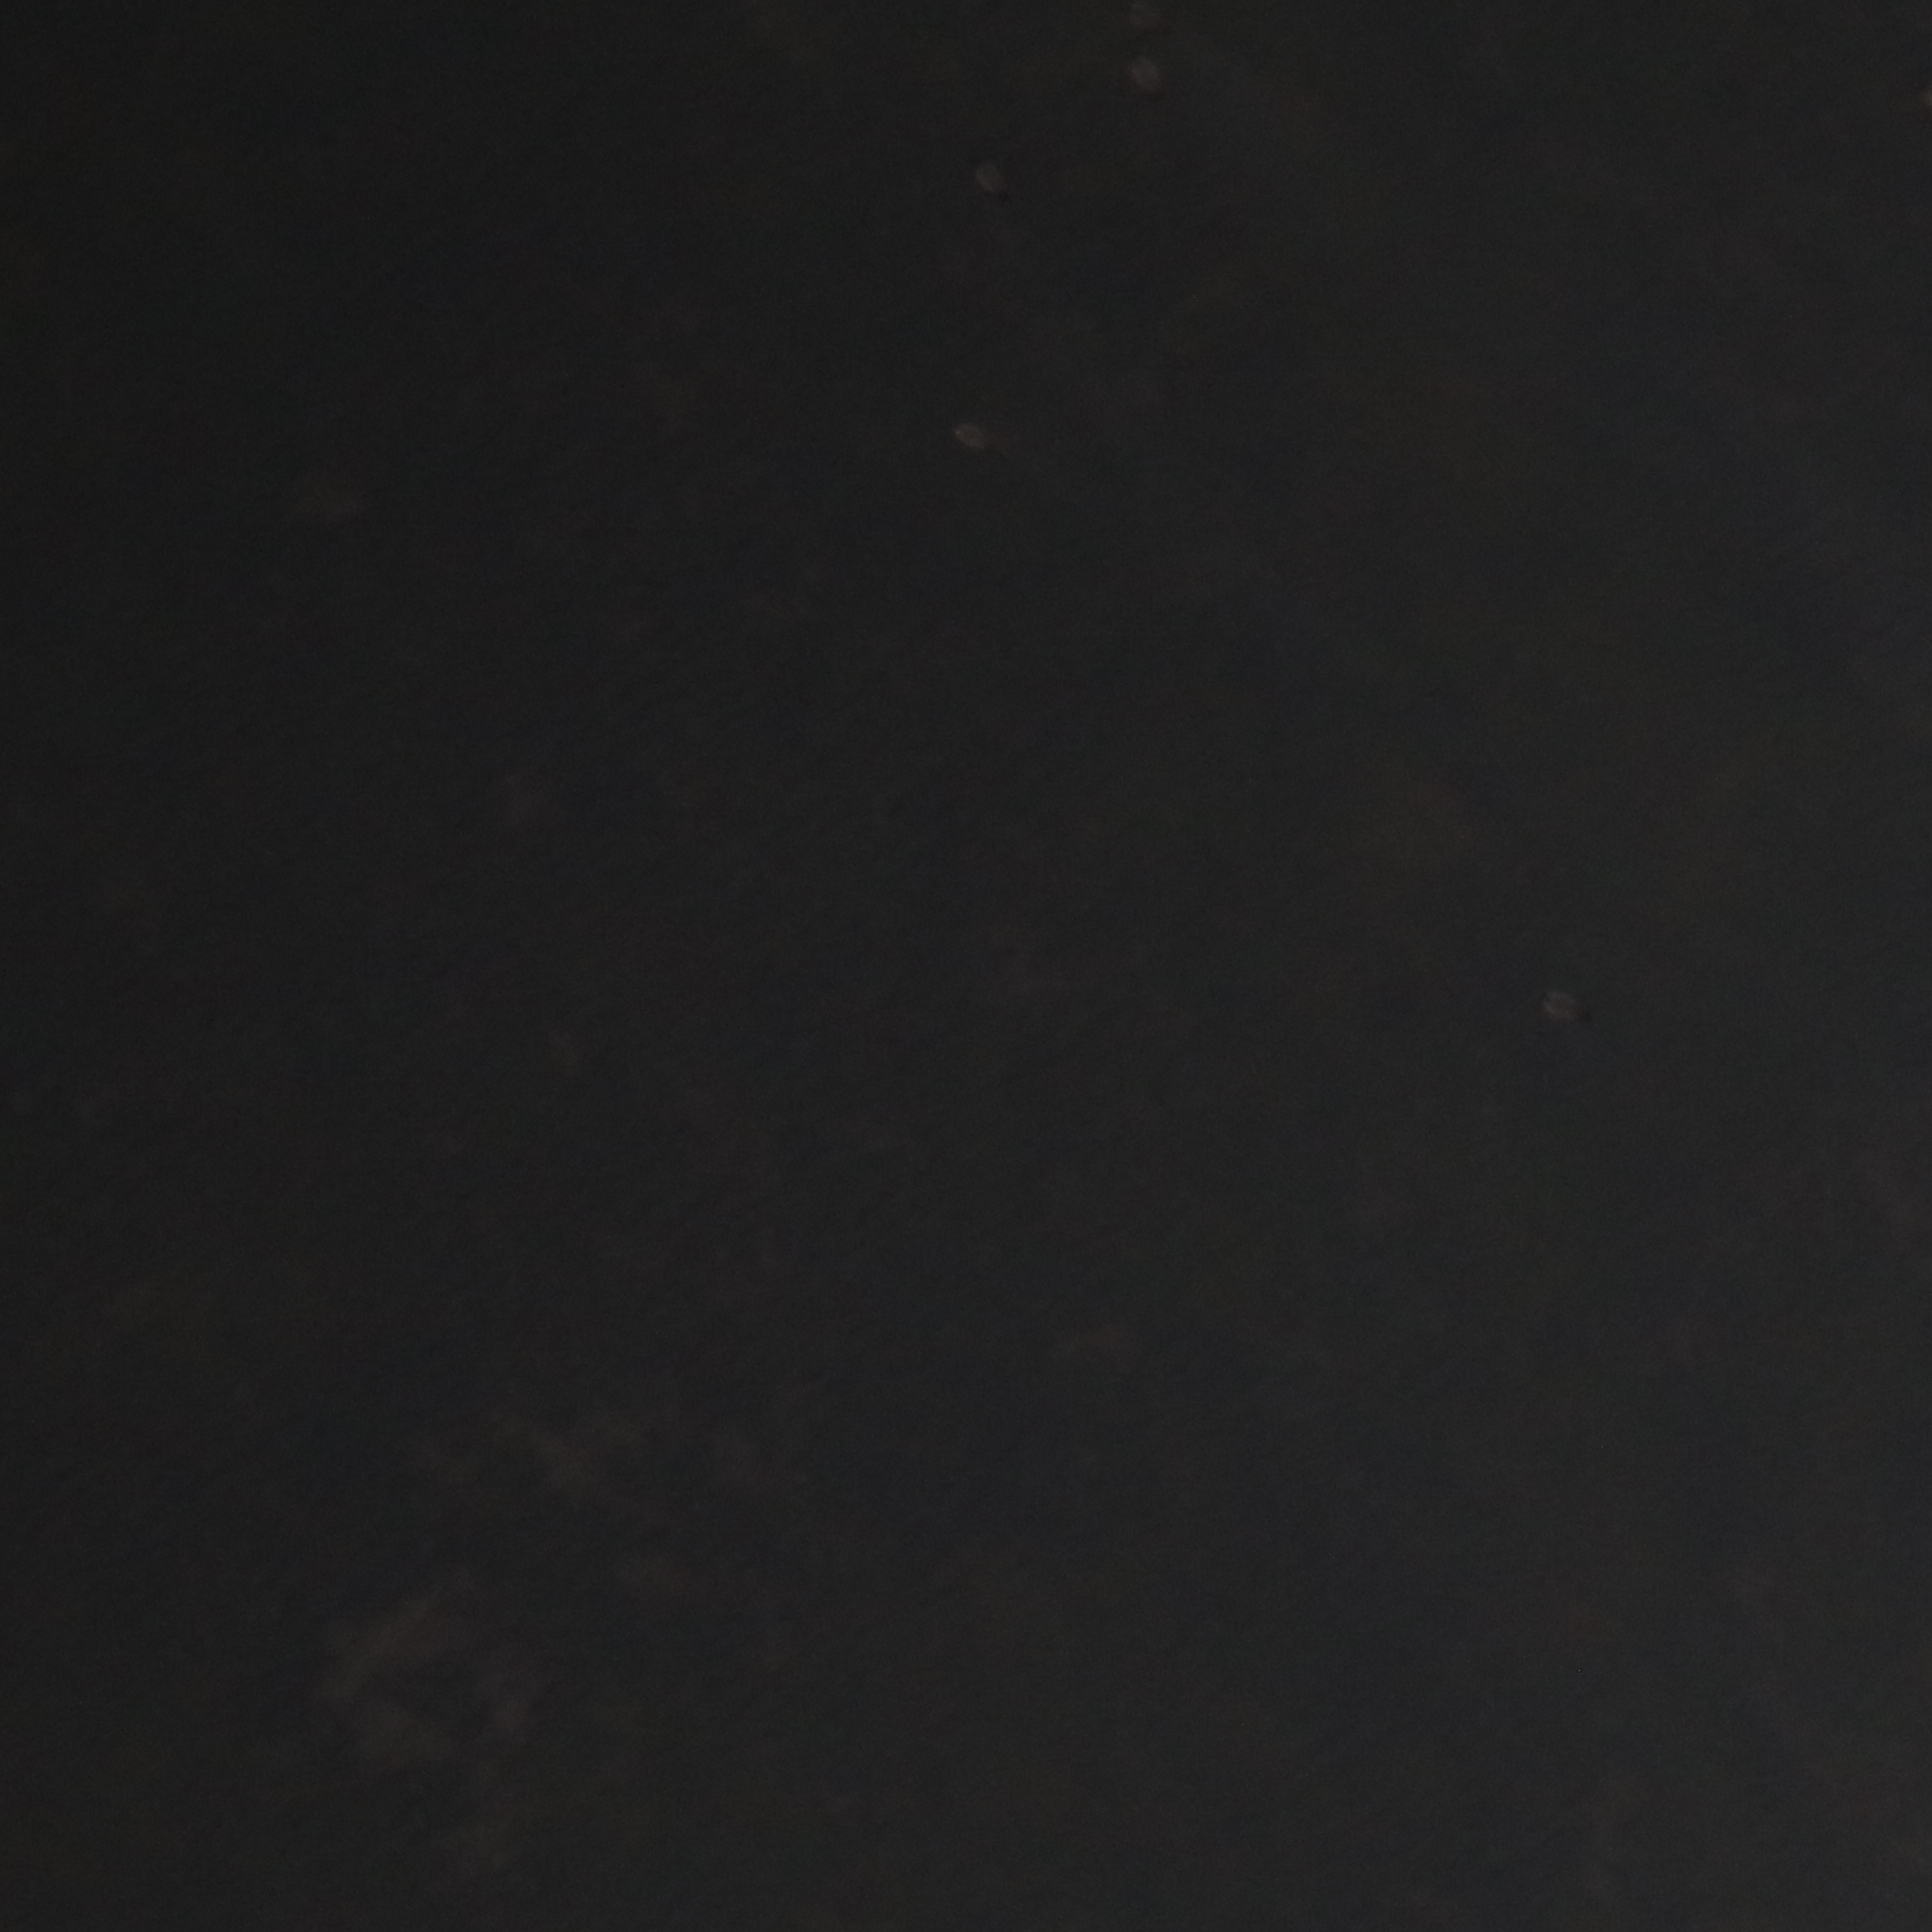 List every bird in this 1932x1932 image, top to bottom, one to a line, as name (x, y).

Canada goose (1144, 75)
Canada goose (990, 178)
Canada goose (967, 439)
Canada goose (1567, 1008)